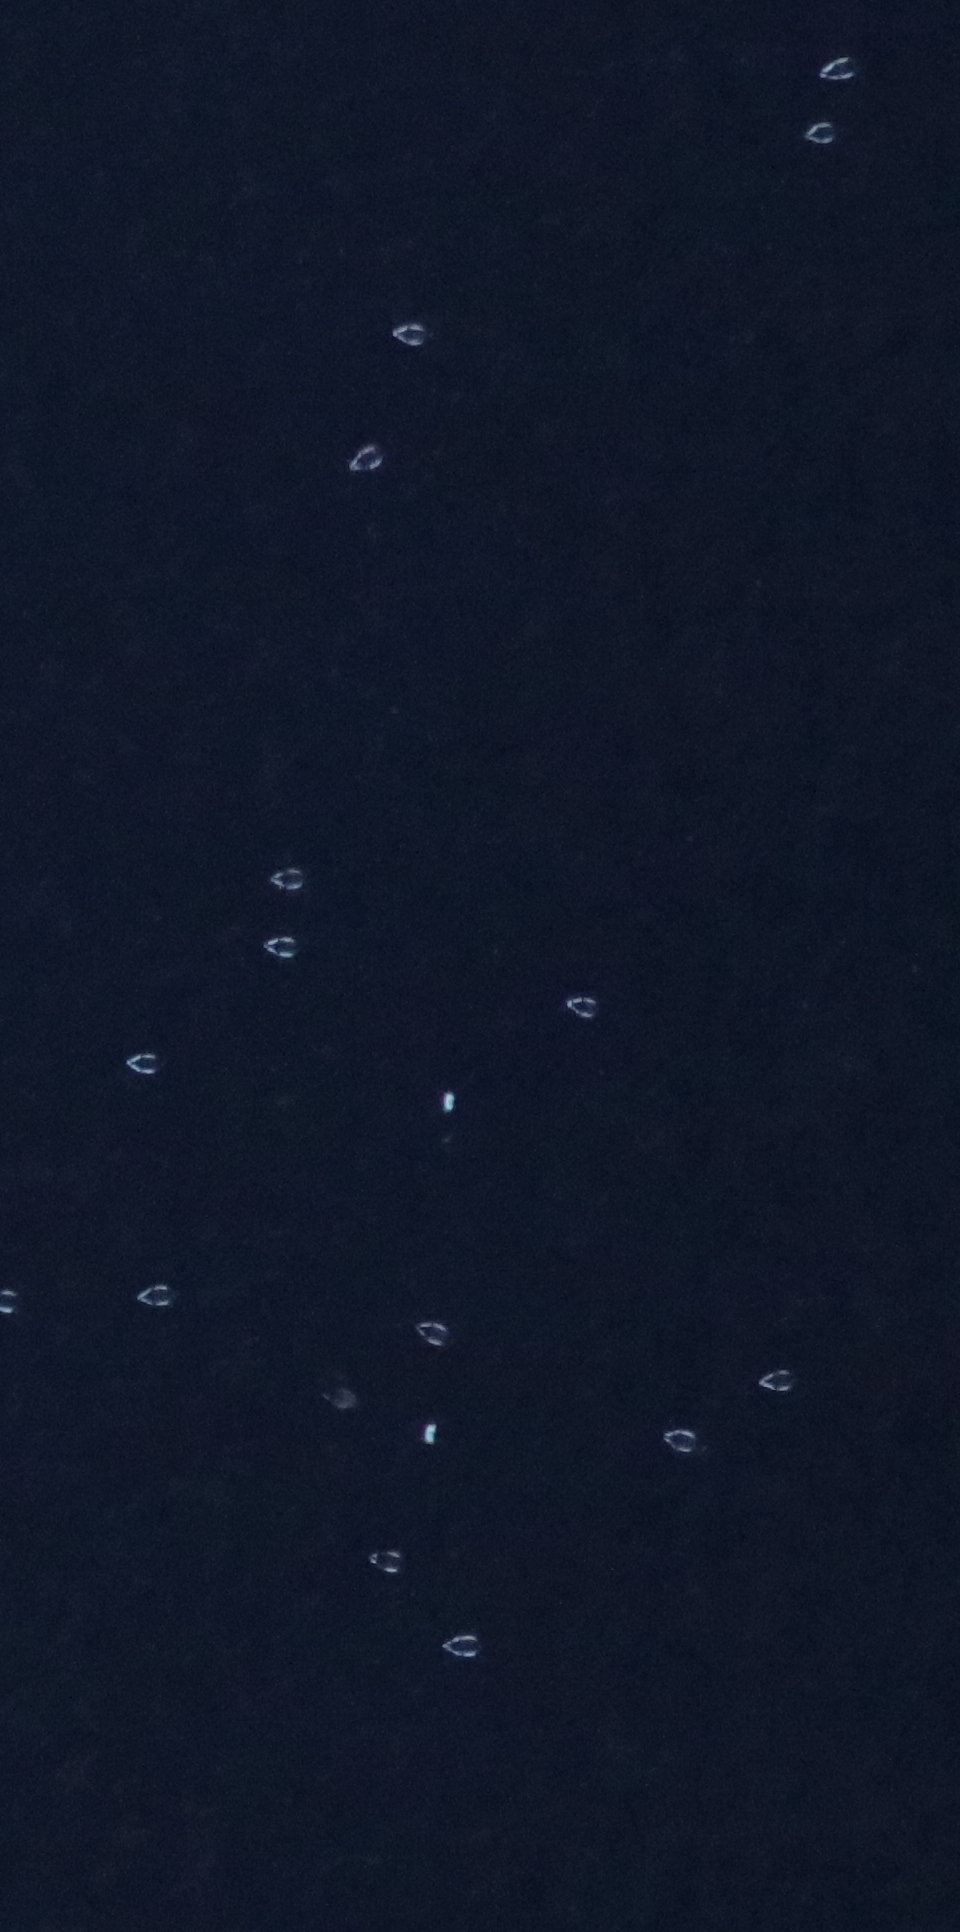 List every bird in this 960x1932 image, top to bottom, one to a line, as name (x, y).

brant (839, 71)
brant (823, 134)
brant (411, 334)
brant (369, 459)
brant (290, 877)
brant (282, 947)
brant (585, 1006)
brant (146, 1065)
brant (159, 1295)
brant (2, 1302)
brant (433, 1332)
brant (779, 1382)
brant (342, 1396)
brant (421, 1431)
brant (682, 1441)
brant (389, 1562)
brant (463, 1646)